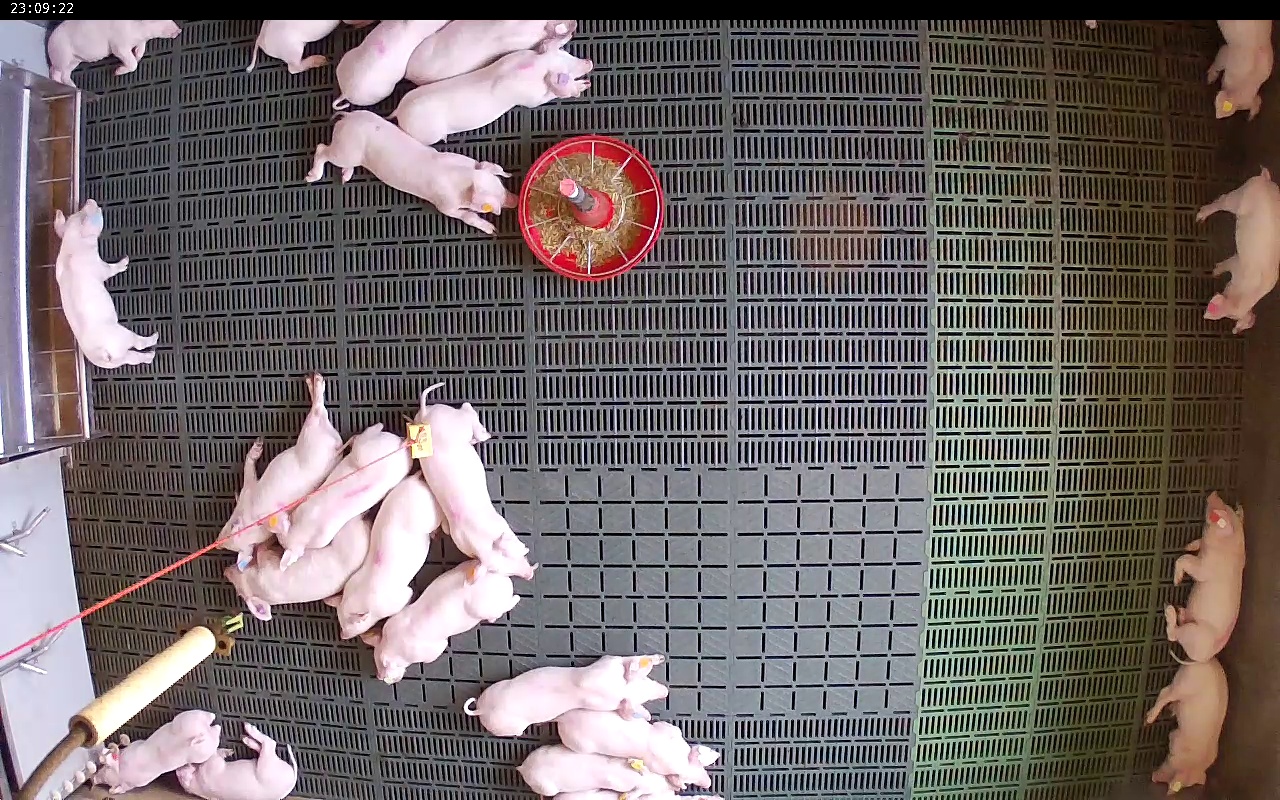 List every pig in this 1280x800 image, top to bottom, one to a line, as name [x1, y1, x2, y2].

pig [47, 19, 182, 88]
pig [248, 20, 367, 75]
pig [1207, 20, 1274, 122]
pig [335, 22, 450, 109]
pig [407, 22, 581, 87]
pig [388, 31, 595, 146]
pig [303, 110, 521, 237]
pig [1196, 167, 1278, 333]
pig [52, 200, 157, 370]
pig [217, 373, 354, 569]
pig [409, 382, 535, 581]
pig [263, 422, 416, 570]
pig [324, 469, 449, 643]
pig [1163, 490, 1246, 666]
pig [223, 509, 373, 623]
pig [361, 558, 523, 685]
pig [463, 654, 668, 736]
pig [1142, 654, 1228, 794]
pig [92, 706, 222, 797]
pig [556, 709, 711, 789]
pig [175, 722, 298, 799]
pig [515, 745, 669, 798]